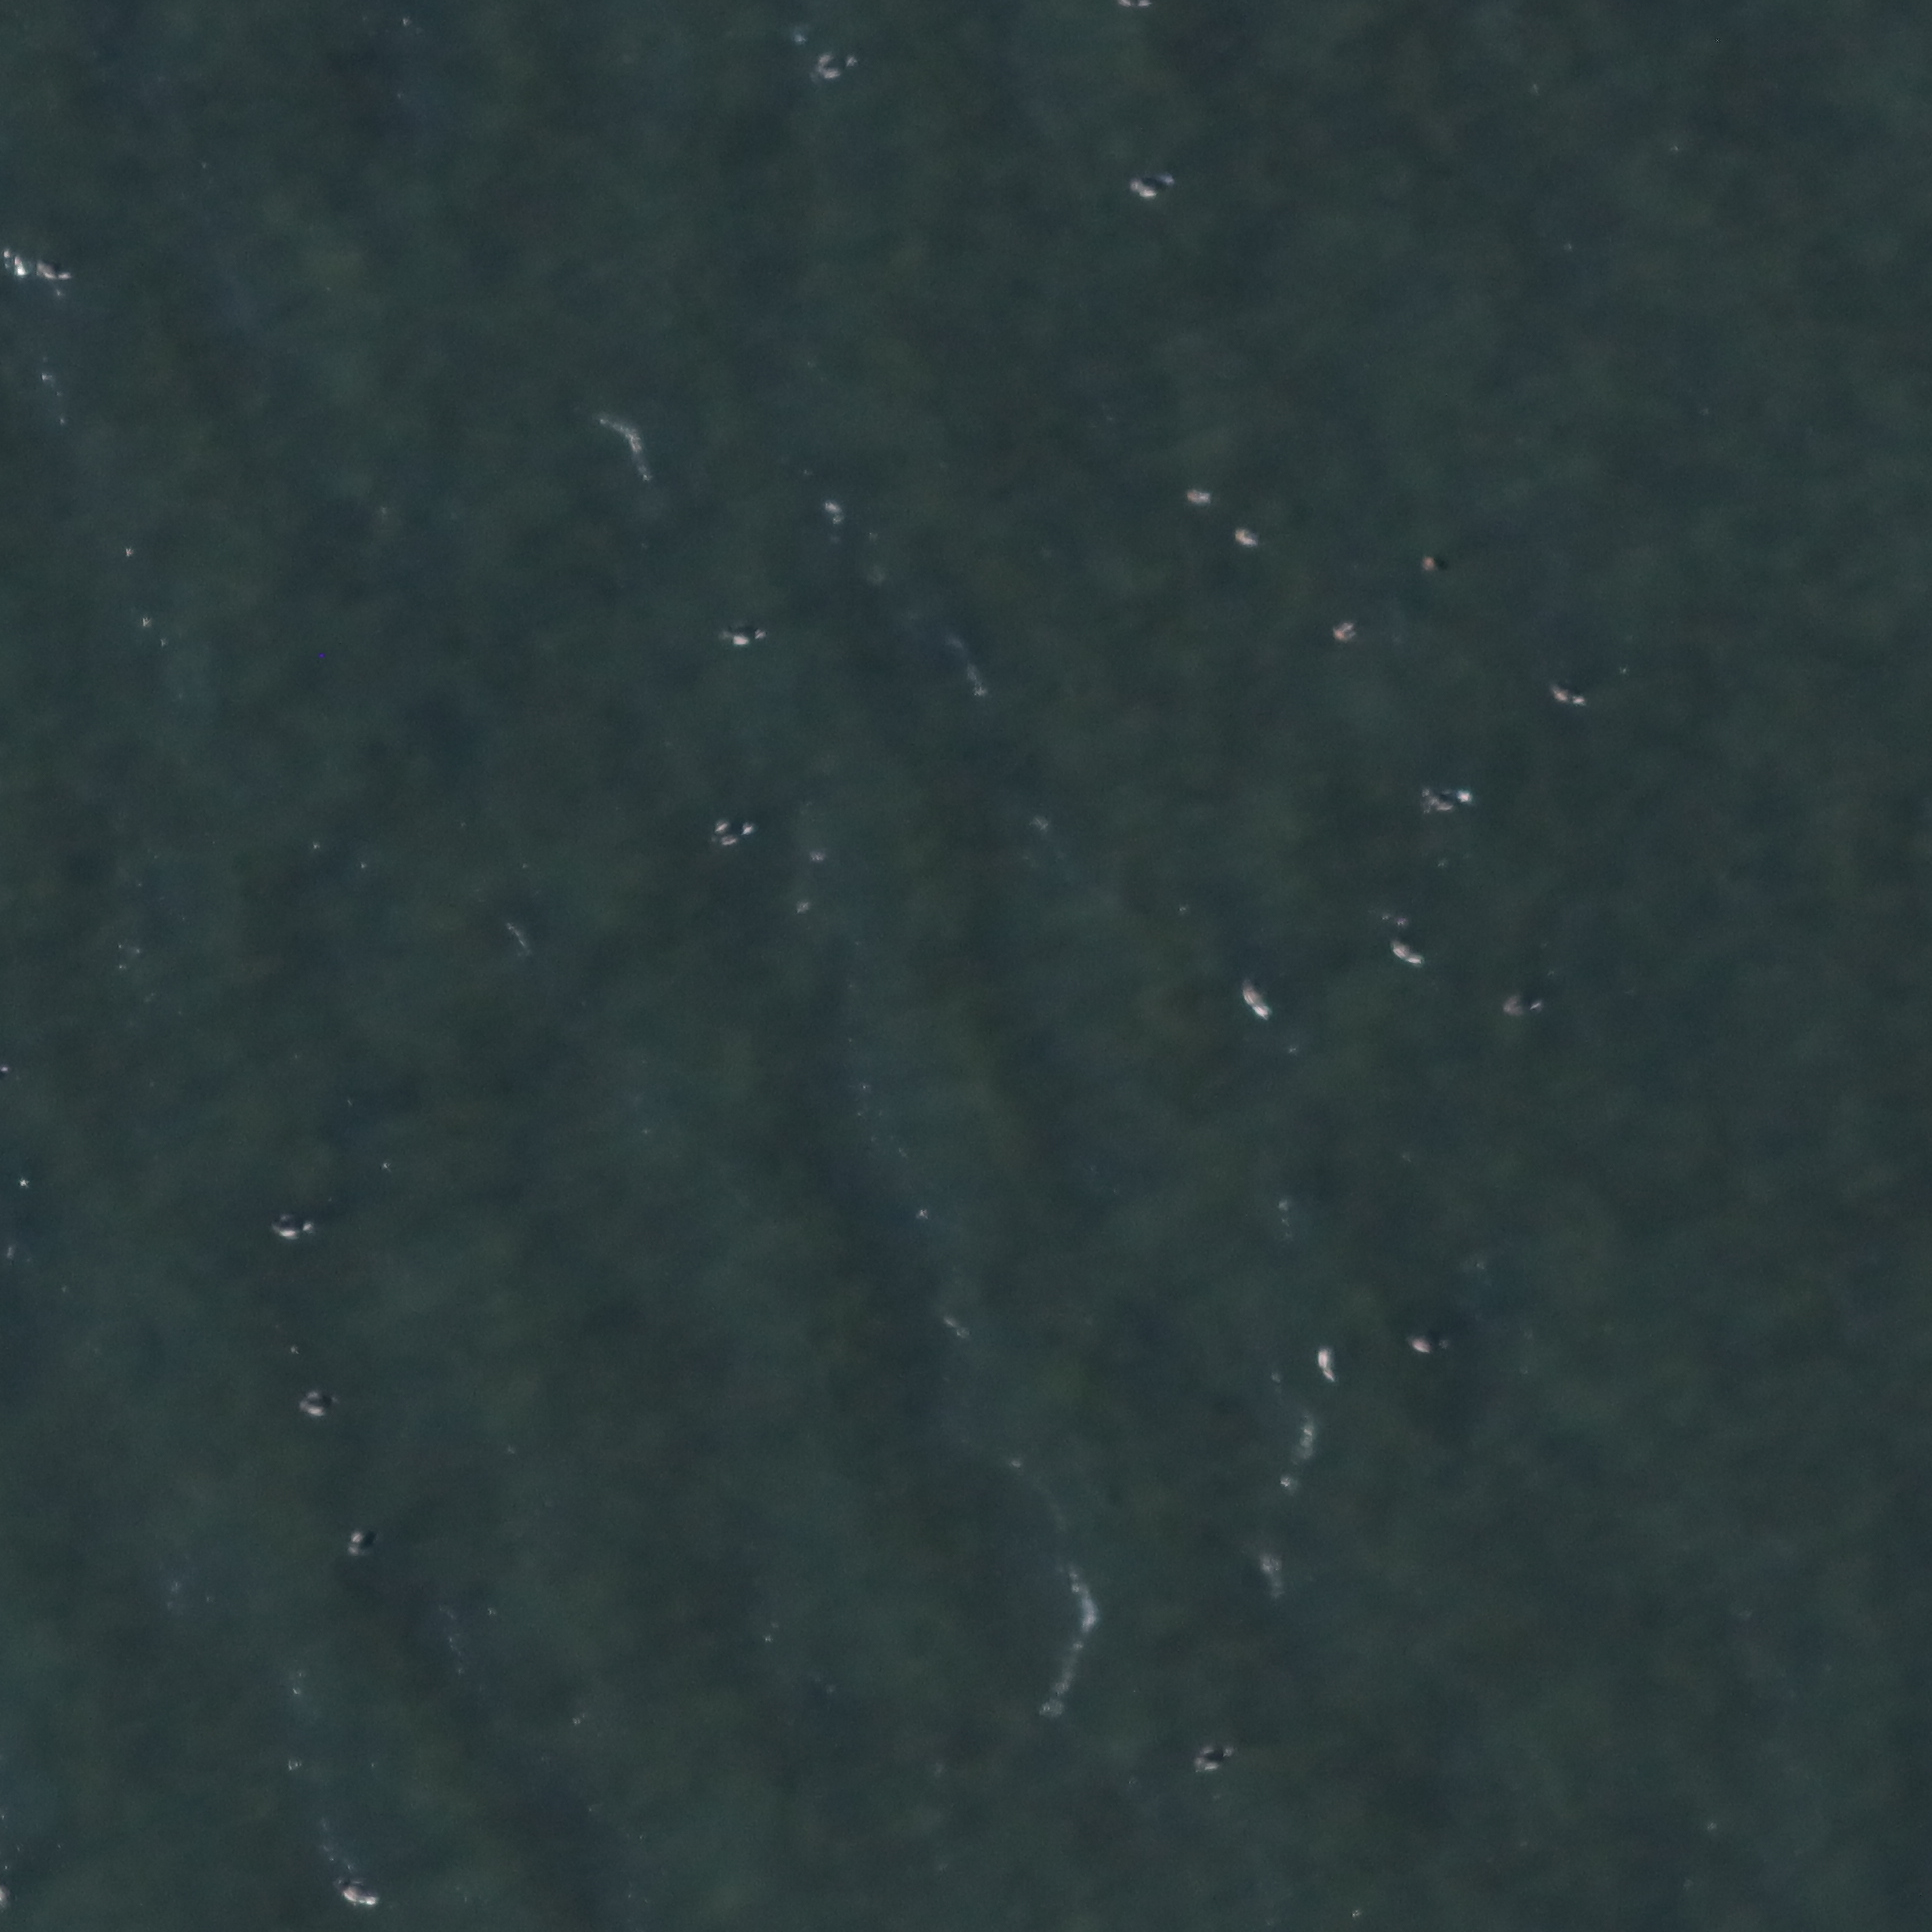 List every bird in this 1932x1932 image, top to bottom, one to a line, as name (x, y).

brant (832, 64)
brant (1146, 184)
brant (49, 266)
other bird (1194, 495)
other bird (1248, 532)
other bird (1432, 561)
brant (747, 633)
other bird (1346, 633)
brant (1566, 691)
brant (1445, 802)
brant (730, 831)
brant (1408, 949)
brant (1254, 996)
brant (1527, 1003)
brant (292, 1227)
brant (1428, 1343)
brant (1329, 1362)
brant (319, 1403)
brant (364, 1539)
brant (1219, 1758)
brant (357, 1889)